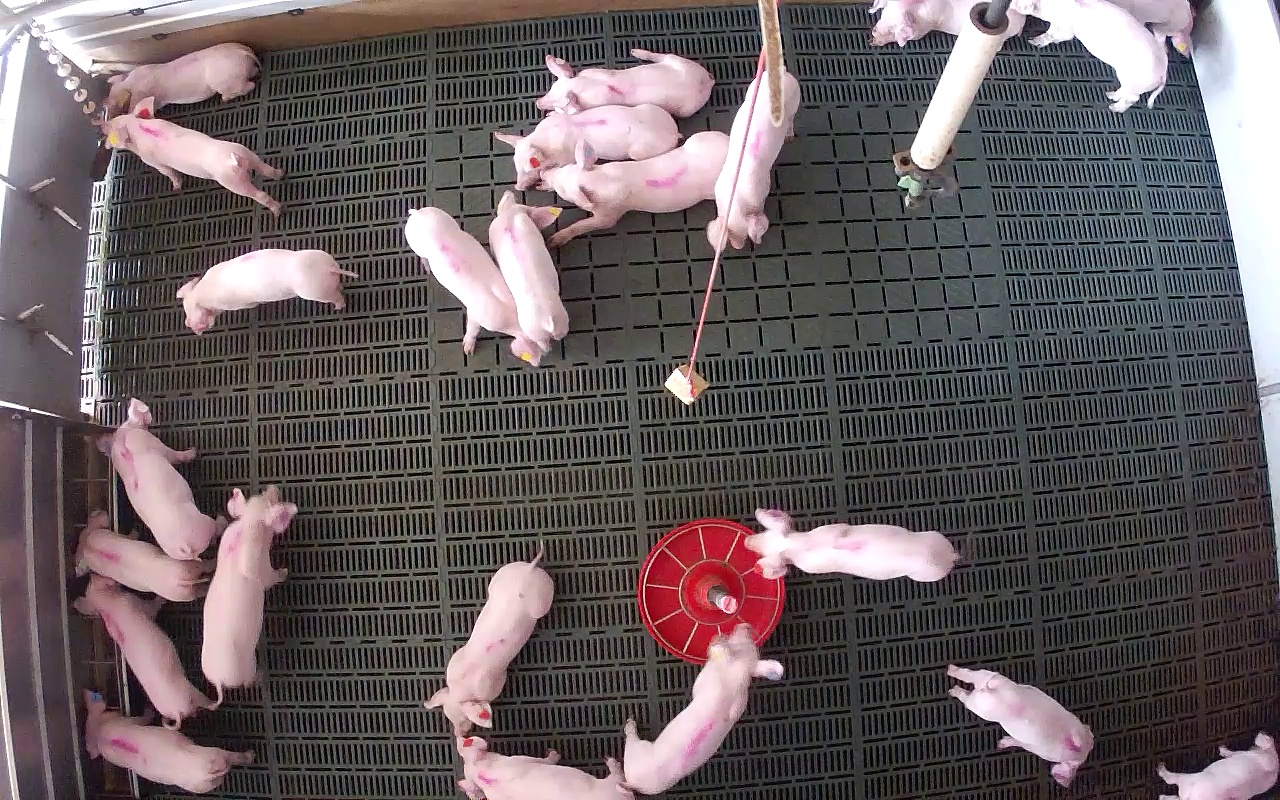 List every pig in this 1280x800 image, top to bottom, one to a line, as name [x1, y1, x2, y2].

pig [868, 1, 1025, 52]
pig [1010, 1, 1168, 113]
pig [1111, 2, 1198, 58]
pig [101, 40, 262, 119]
pig [533, 48, 717, 116]
pig [707, 63, 801, 254]
pig [101, 95, 284, 215]
pig [494, 105, 686, 190]
pig [537, 131, 732, 246]
pig [490, 190, 572, 353]
pig [404, 206, 544, 368]
pig [177, 250, 358, 338]
pig [91, 398, 225, 562]
pig [200, 483, 298, 710]
pig [744, 509, 964, 583]
pig [76, 510, 215, 602]
pig [426, 544, 555, 733]
pig [74, 575, 214, 728]
pig [618, 626, 786, 794]
pig [948, 663, 1092, 787]
pig [81, 692, 254, 794]
pig [1157, 733, 1277, 799]
pig [456, 735, 631, 799]